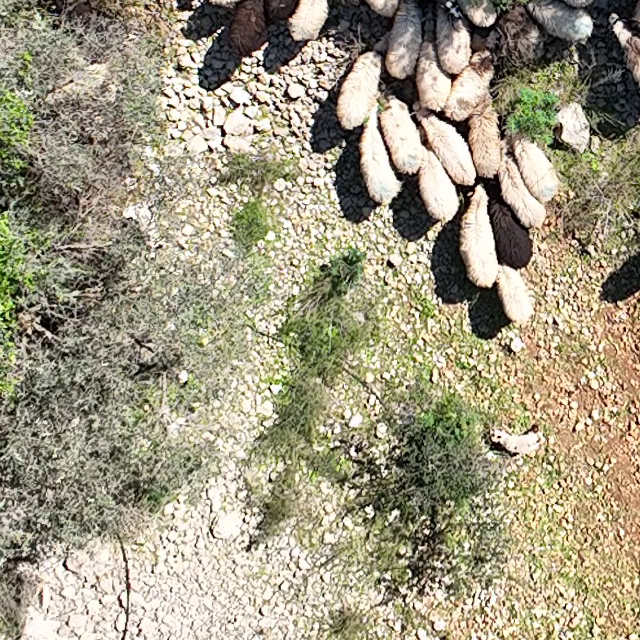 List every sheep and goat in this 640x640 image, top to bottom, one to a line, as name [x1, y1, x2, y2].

sheep [207, 0, 296, 5]
sheep [226, 0, 271, 53]
sheep [262, 0, 317, 20]
sheep [286, 0, 328, 41]
sheep [329, 0, 399, 17]
sheep [384, 0, 422, 80]
sheep [430, 0, 496, 28]
sheep [510, 0, 594, 5]
sheep [524, 0, 594, 44]
sheep [634, 0, 639, 36]
sheep [434, 2, 472, 74]
sheep [415, 3, 451, 110]
sheep [497, 5, 542, 48]
sheep [609, 13, 639, 104]
sheep [336, 34, 390, 130]
sheep [446, 53, 496, 118]
sheep [381, 93, 428, 173]
sheep [468, 95, 503, 179]
sheep [412, 101, 476, 186]
sheep [363, 103, 402, 203]
sheep [515, 139, 559, 202]
sheep [499, 142, 547, 228]
sheep [419, 150, 461, 223]
sheep [460, 183, 499, 287]
sheep [489, 196, 532, 267]
sheep [494, 264, 535, 323]
sheep [491, 426, 544, 455]